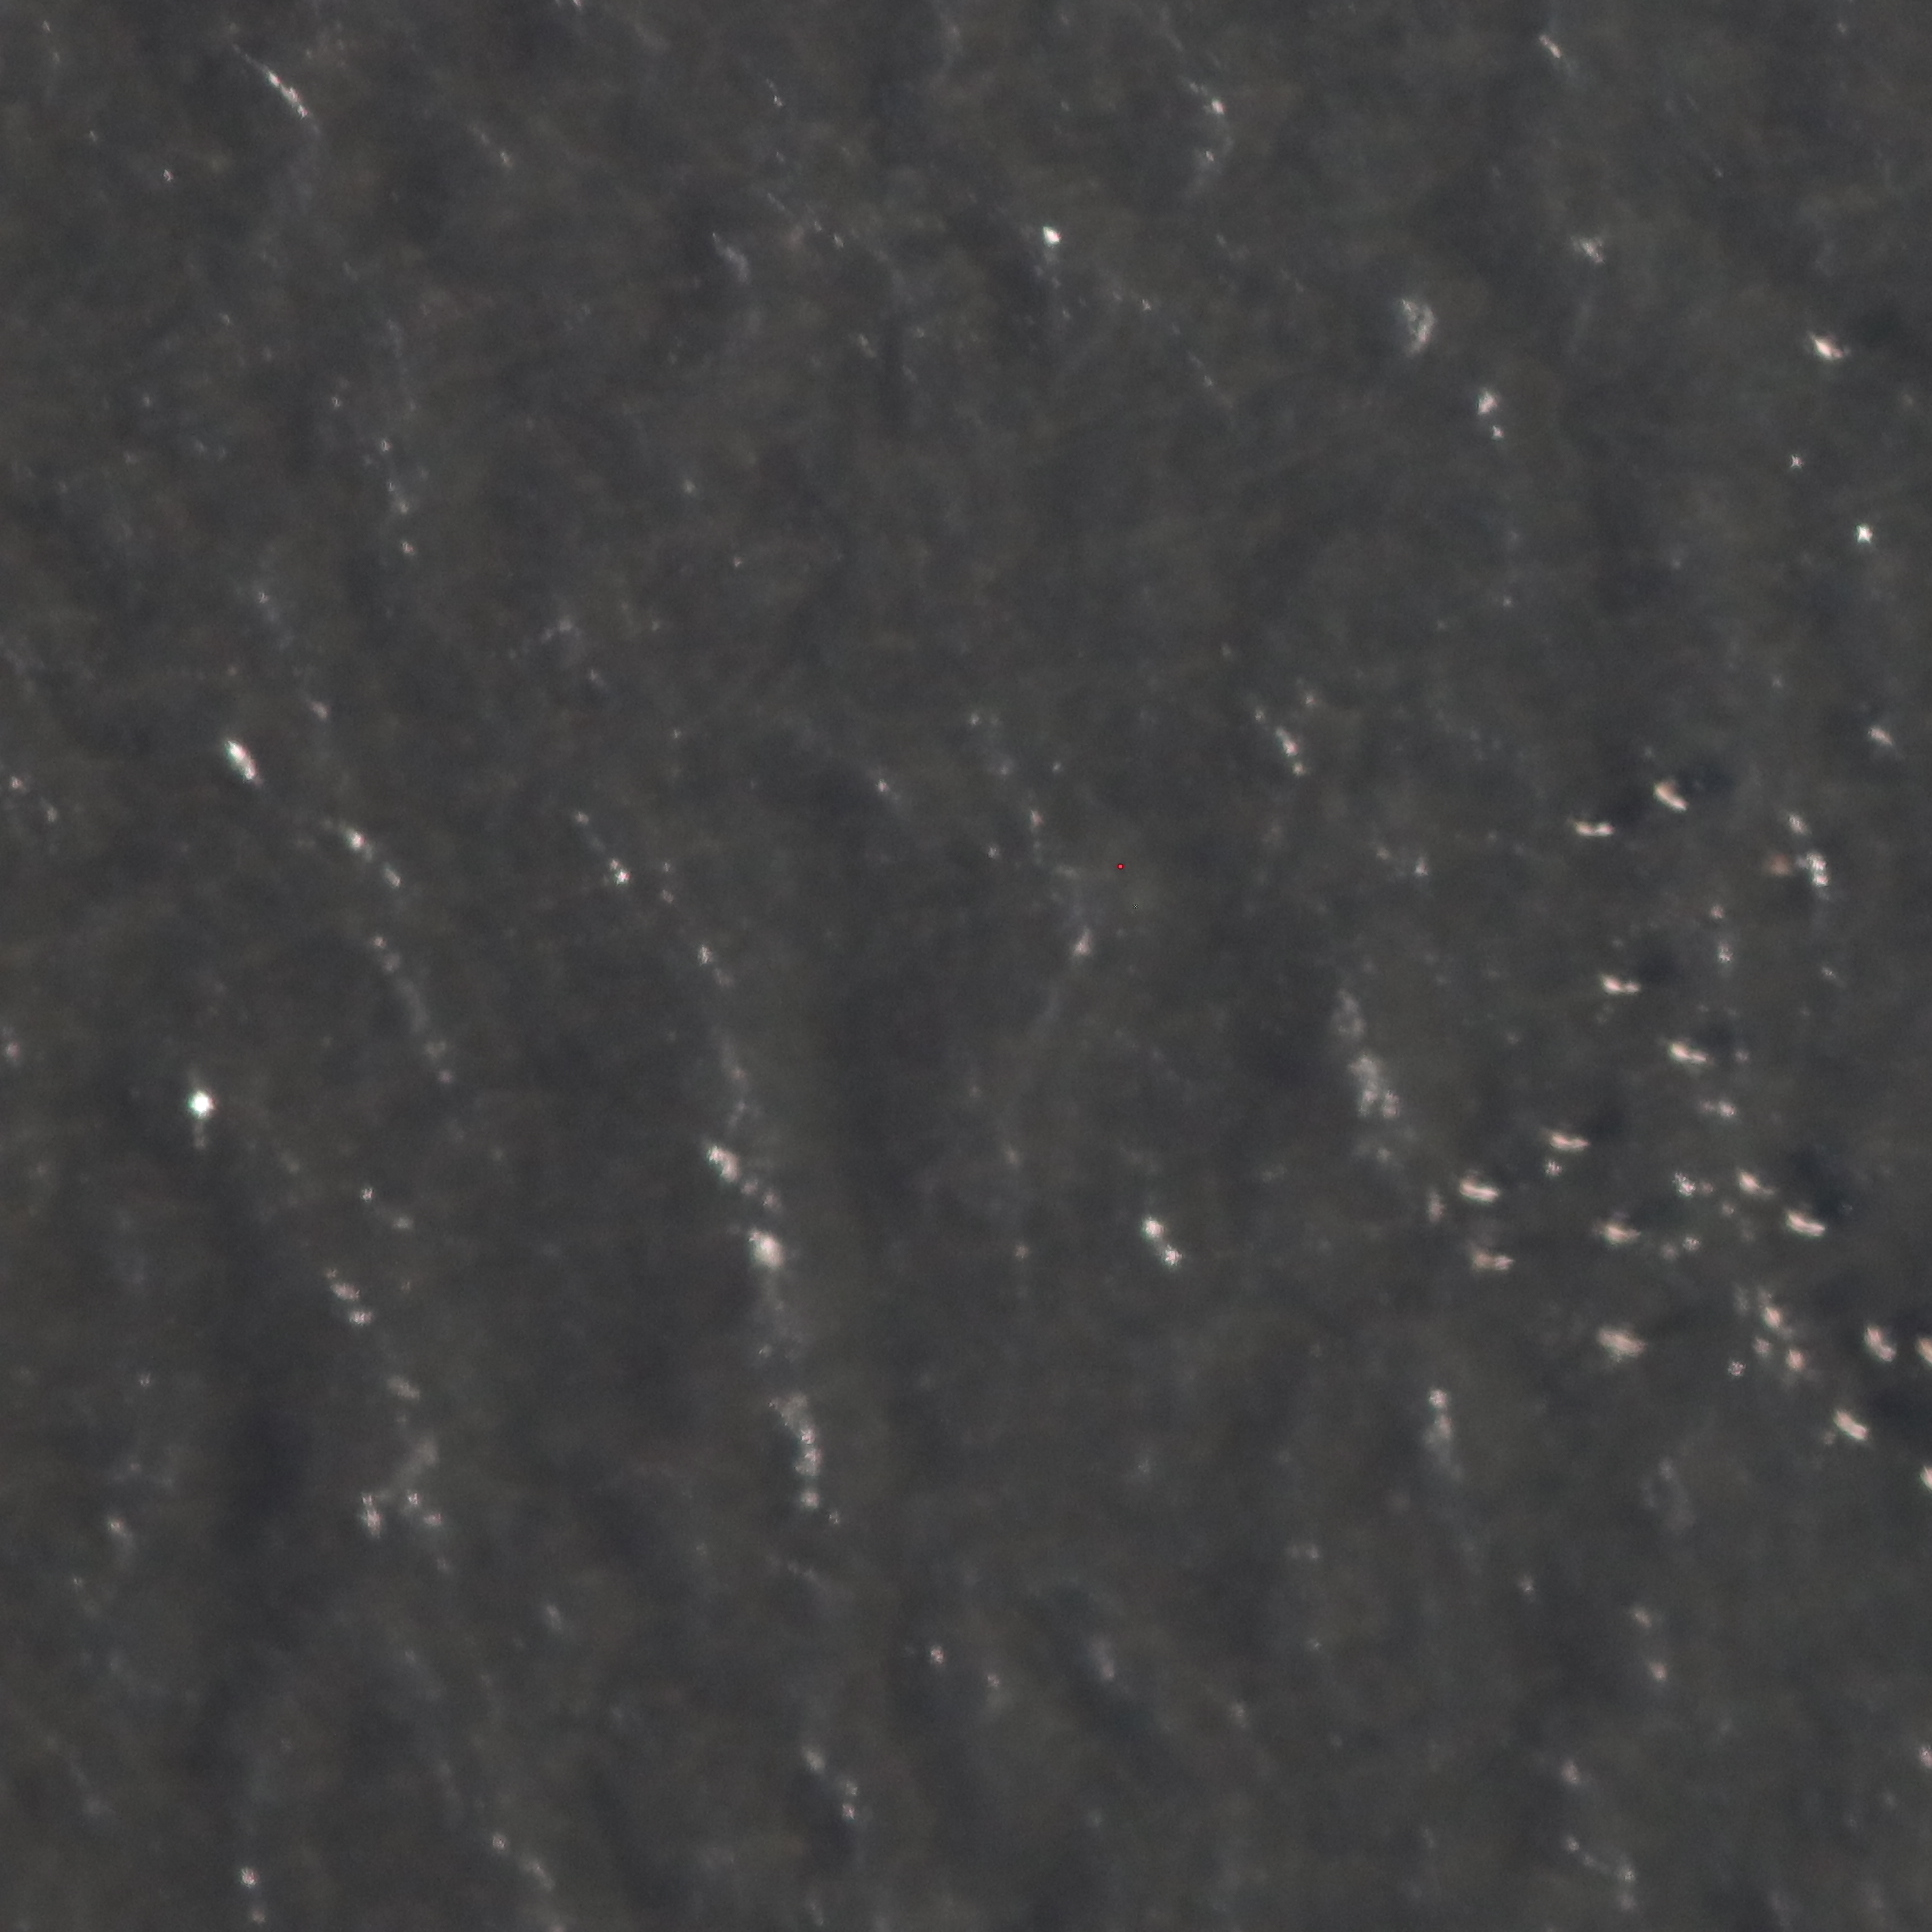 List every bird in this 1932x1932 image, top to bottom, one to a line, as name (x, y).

brant (1825, 344)
brant (1672, 788)
brant (1591, 825)
brant (1779, 863)
brant (1619, 981)
brant (1685, 1047)
brant (1565, 1133)
brant (1481, 1179)
brant (1758, 1186)
brant (1803, 1218)
brant (1625, 1223)
brant (1493, 1250)
brant (1781, 1312)
brant (1623, 1334)
brant (1882, 1339)
brant (1846, 1419)